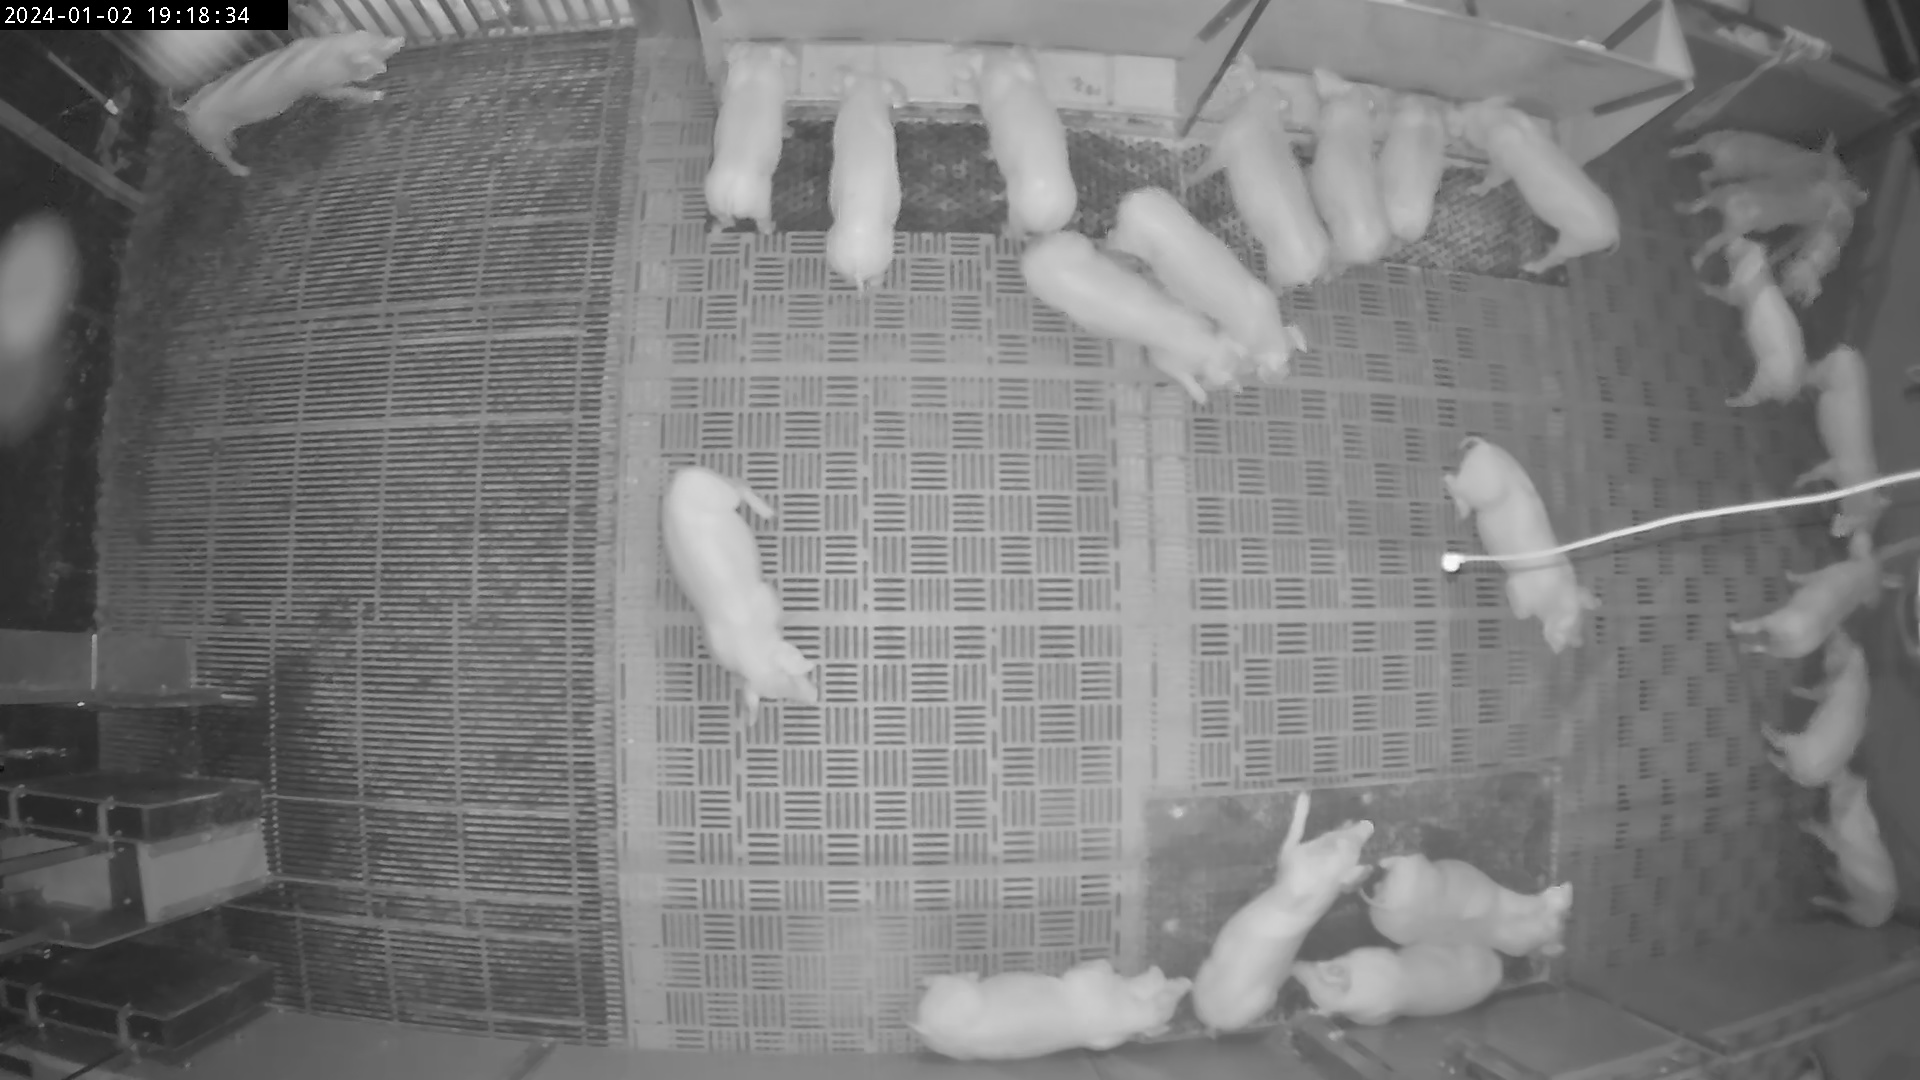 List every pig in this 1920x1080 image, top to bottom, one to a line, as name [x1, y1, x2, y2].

pig [301, 0, 511, 38]
pig [521, 0, 632, 25]
pig [168, 15, 402, 174]
pig [702, 39, 796, 235]
pig [944, 45, 1076, 242]
pig [1185, 49, 1332, 298]
pig [1307, 65, 1392, 290]
pig [825, 66, 908, 295]
pig [1376, 92, 1464, 258]
pig [1458, 94, 1621, 278]
pig [1664, 131, 1852, 195]
pig [1672, 160, 1870, 274]
pig [1103, 186, 1309, 389]
pig [1767, 207, 1855, 310]
pig [1018, 229, 1255, 404]
pig [1696, 233, 1807, 411]
pig [1790, 343, 1893, 539]
pig [1438, 436, 1605, 655]
pig [663, 467, 821, 727]
pig [1726, 529, 1883, 660]
pig [1757, 628, 1871, 789]
pig [1794, 766, 1898, 930]
pig [1189, 792, 1375, 1041]
pig [1359, 851, 1572, 959]
pig [1286, 943, 1504, 1024]
pig [903, 956, 1194, 1063]